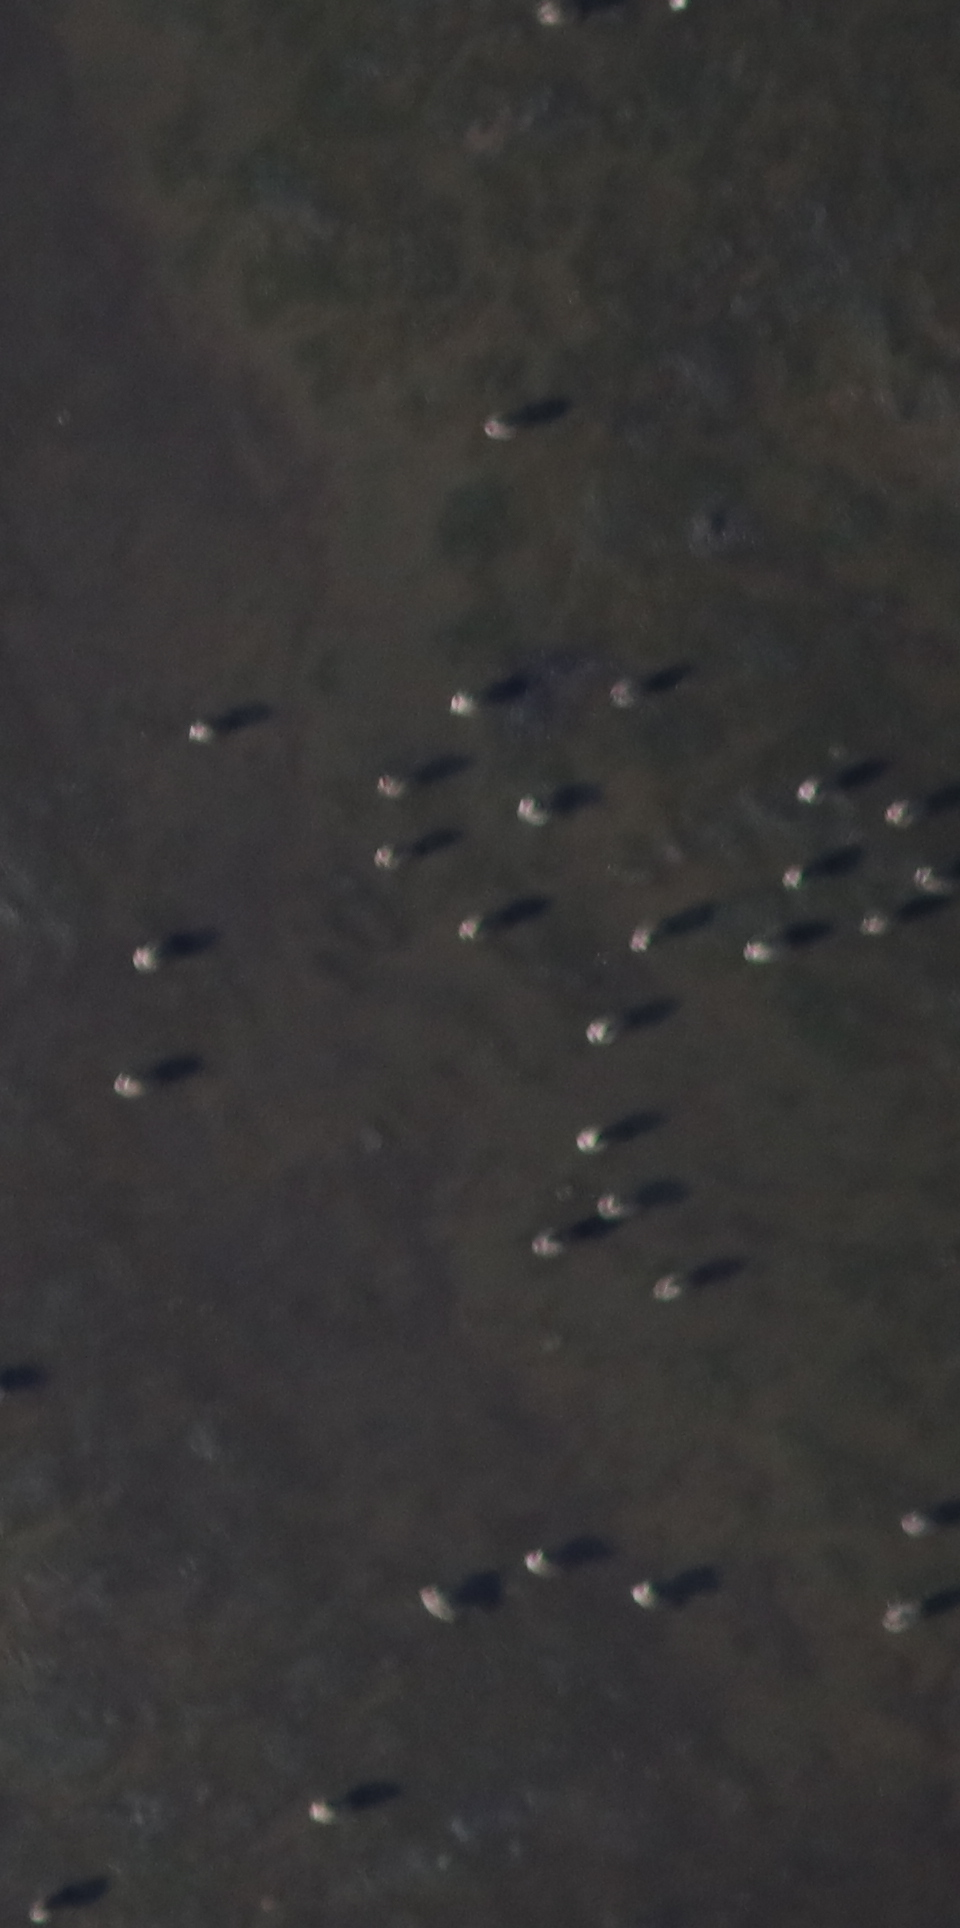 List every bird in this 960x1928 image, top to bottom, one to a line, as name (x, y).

other bird (554, 14)
other bird (506, 428)
other bird (632, 694)
other bird (471, 698)
other bird (205, 731)
other bird (389, 786)
other bird (812, 786)
other bird (531, 809)
other bird (906, 813)
other bird (388, 853)
other bird (801, 879)
other bird (936, 879)
other bird (879, 925)
other bird (475, 933)
other bird (643, 934)
other bird (146, 951)
other bird (752, 951)
other bird (606, 1033)
other bird (133, 1085)
other bird (596, 1143)
other bird (615, 1205)
other bird (549, 1242)
other bird (669, 1291)
other bird (918, 1527)
other bird (536, 1561)
other bird (654, 1590)
other bird (441, 1601)
other bird (905, 1618)
other bird (330, 1808)
other bird (45, 1912)